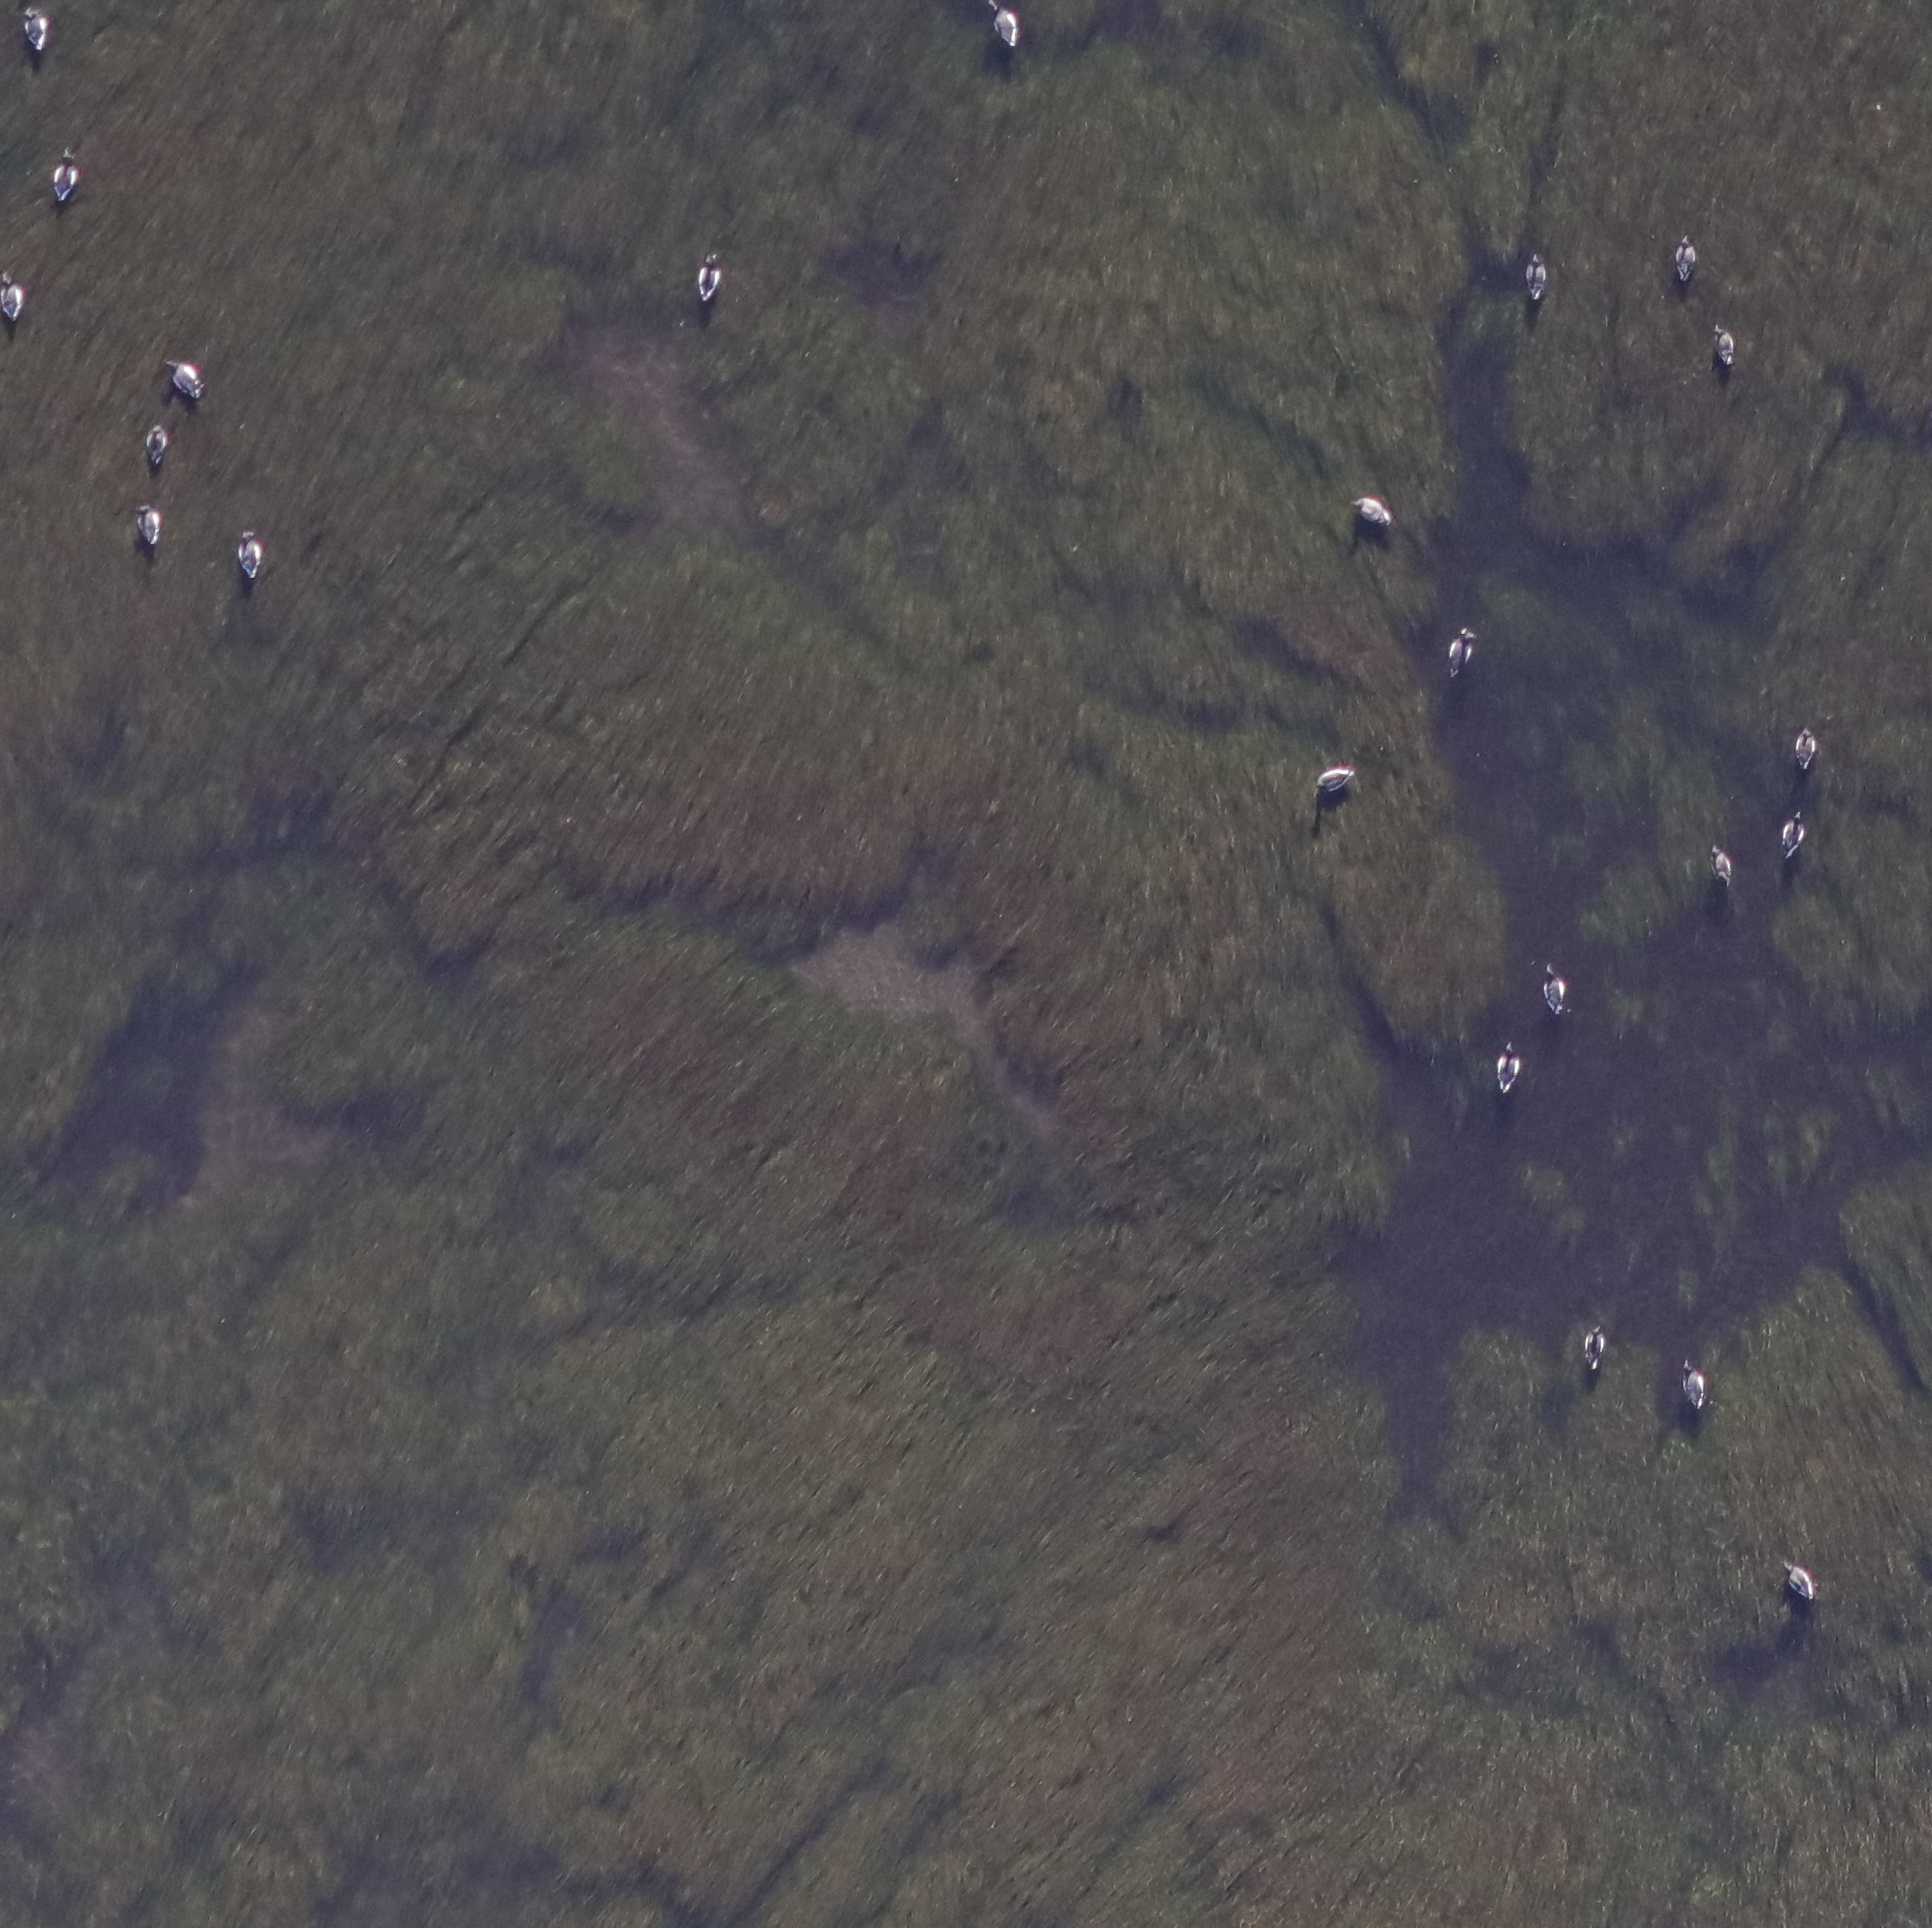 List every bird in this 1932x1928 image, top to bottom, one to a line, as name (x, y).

brant (1005, 24)
brant (37, 27)
brant (66, 180)
brant (1688, 260)
brant (1536, 278)
brant (710, 279)
brant (11, 299)
brant (1725, 347)
brant (183, 378)
brant (156, 448)
brant (1371, 510)
brant (147, 524)
brant (250, 554)
brant (1462, 652)
brant (1805, 749)
brant (1333, 778)
brant (1793, 835)
brant (1722, 867)
brant (1554, 988)
brant (1508, 1069)
brant (1595, 1350)
brant (1693, 1386)
brant (1802, 1580)